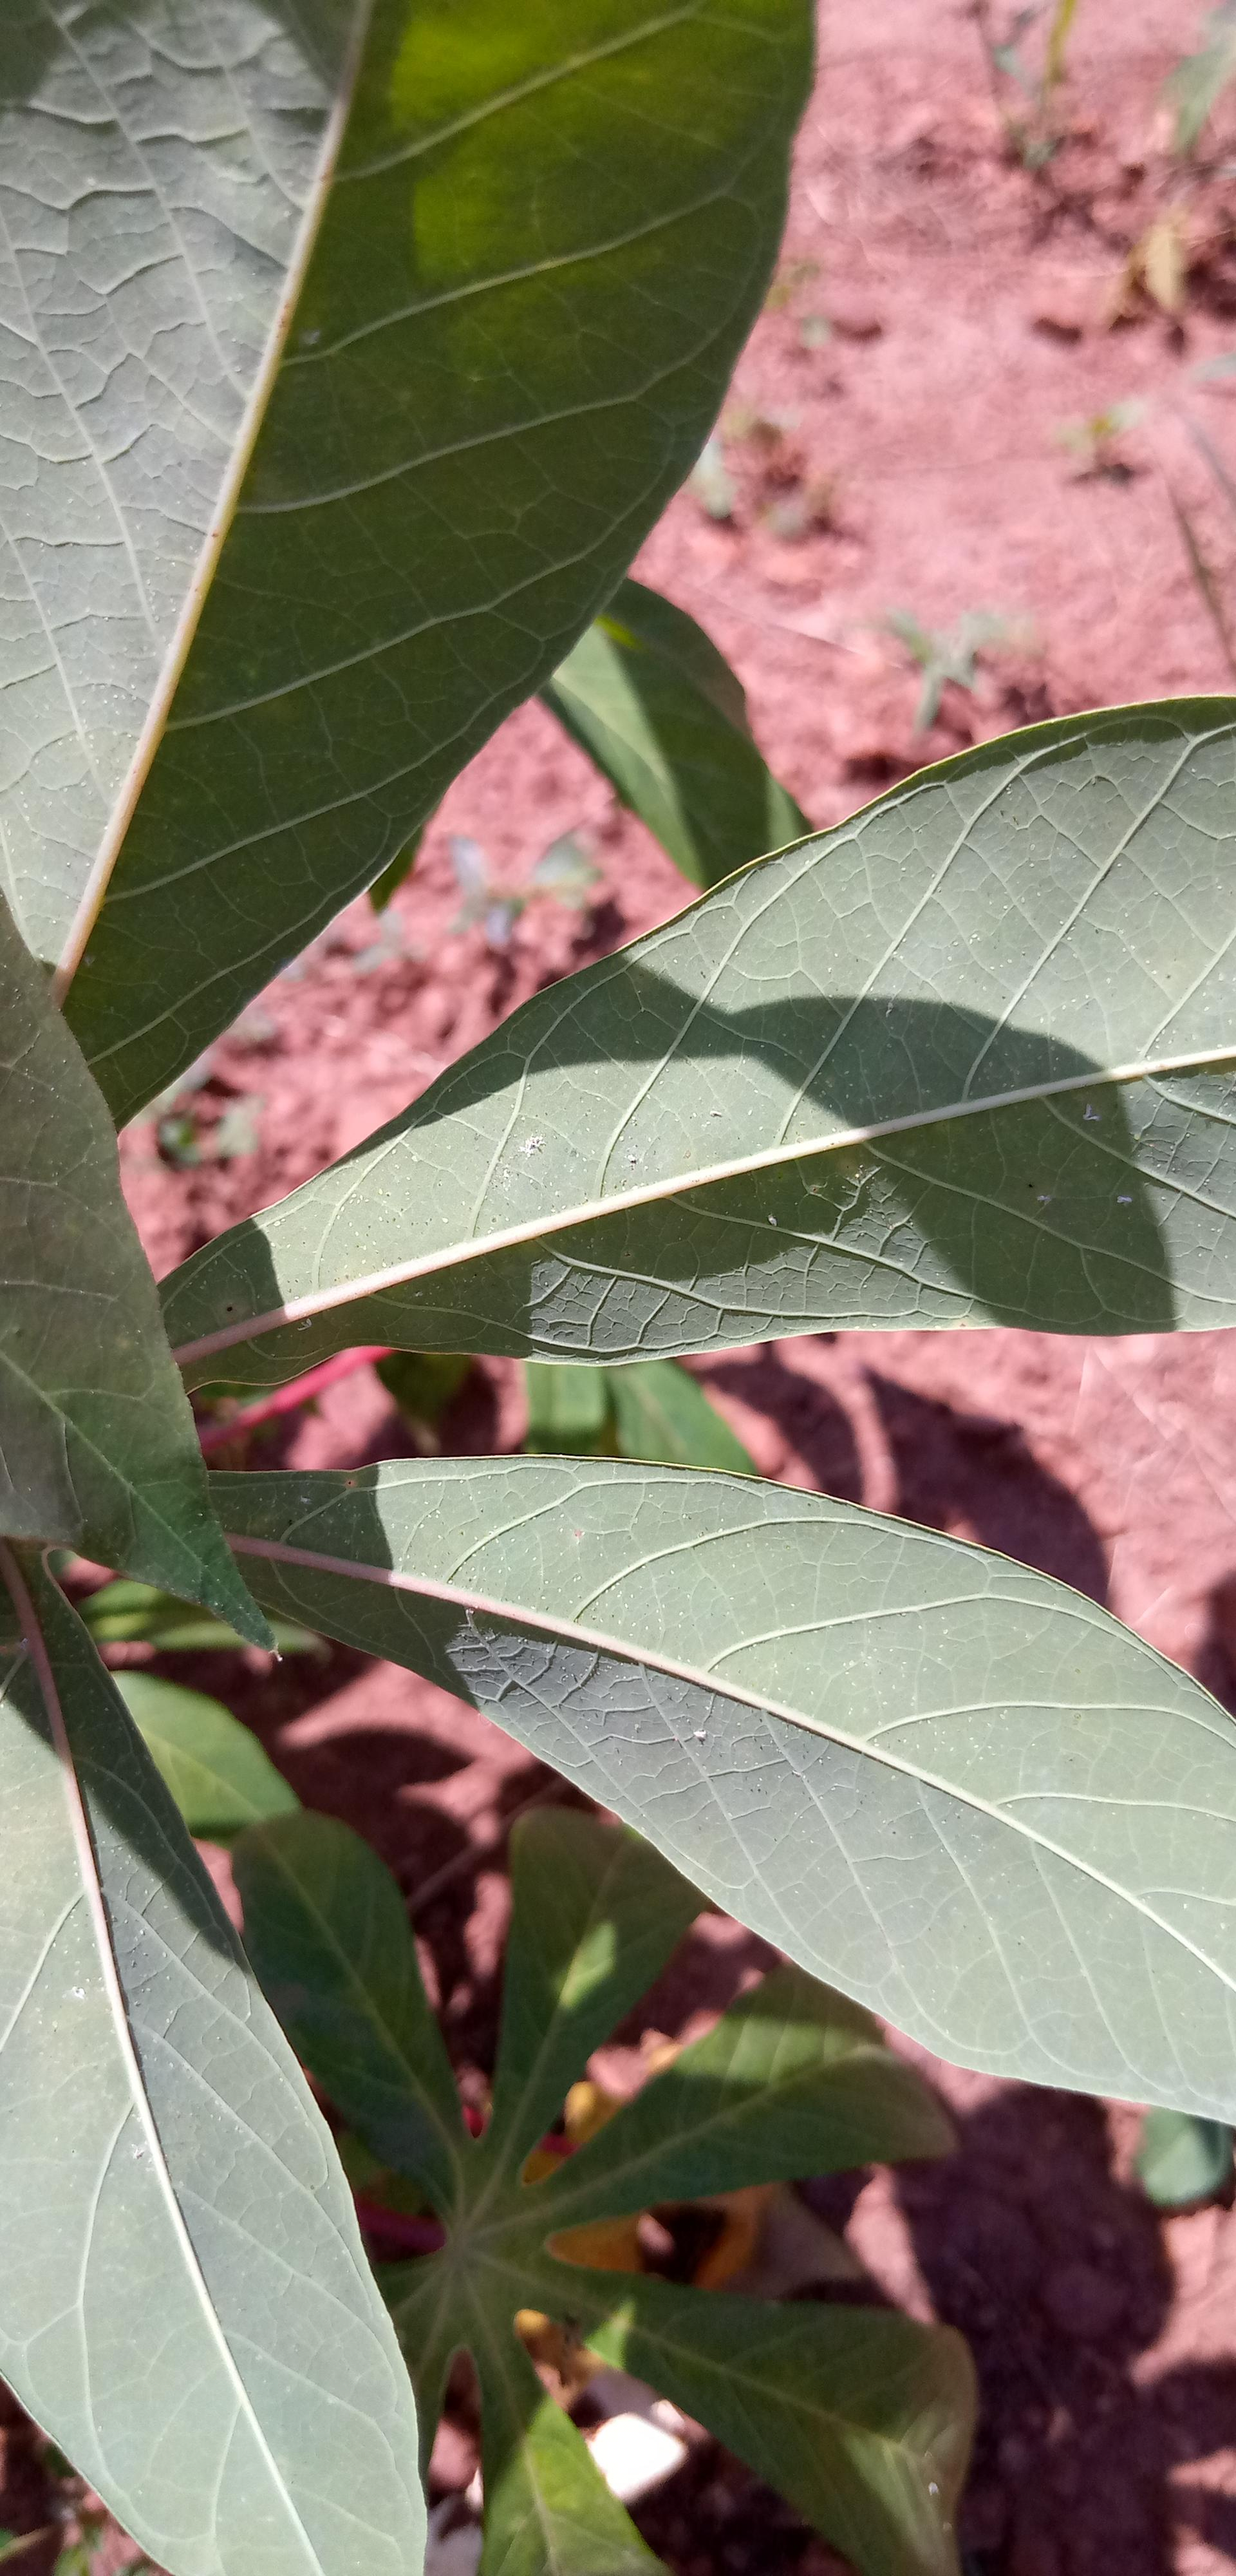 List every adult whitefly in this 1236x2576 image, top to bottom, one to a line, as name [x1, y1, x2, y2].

whitefly [753, 1203, 785, 1246]
whitefly [691, 1719, 721, 1756]